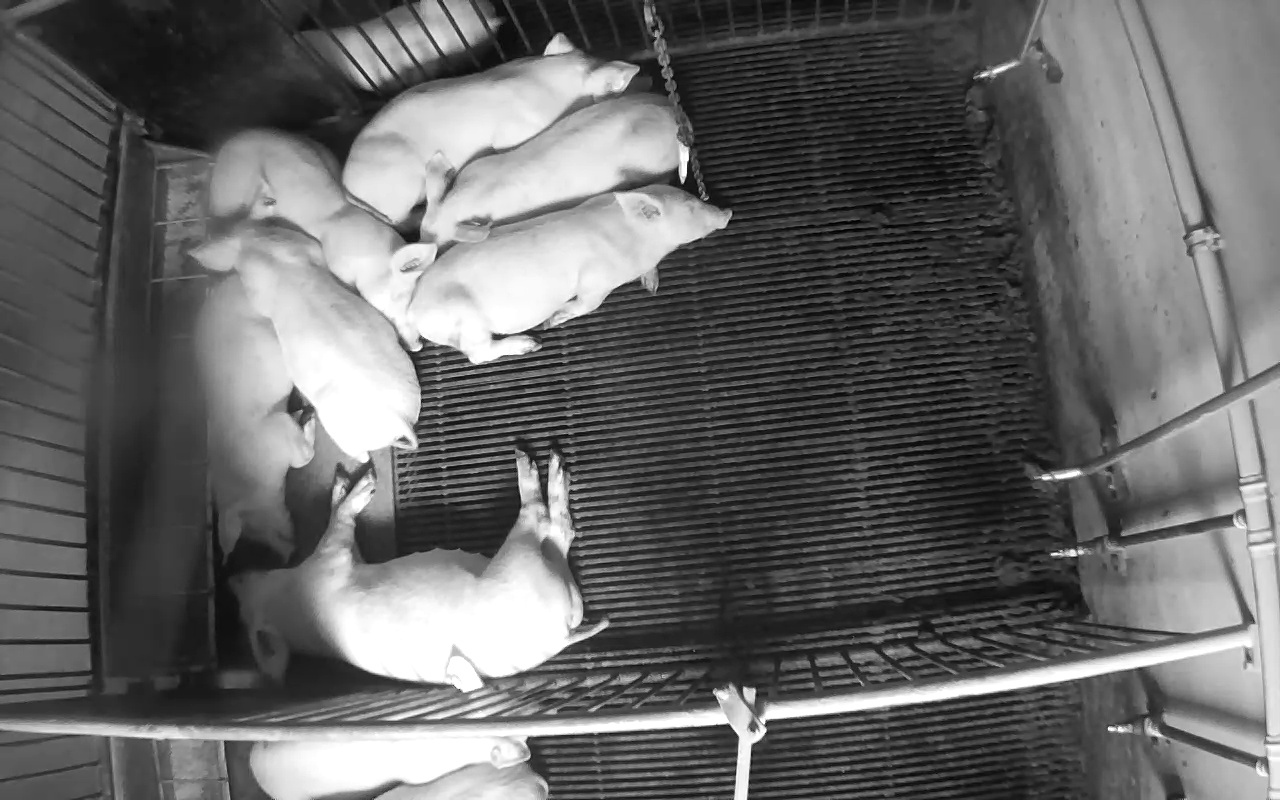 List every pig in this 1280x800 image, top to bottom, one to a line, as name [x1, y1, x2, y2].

pig [258, 2, 502, 110]
pig [342, 30, 655, 232]
pig [419, 93, 694, 257]
pig [209, 128, 439, 353]
pig [186, 176, 422, 464]
pig [405, 181, 733, 364]
pig [194, 274, 316, 562]
pig [229, 448, 610, 688]
pig [249, 656, 555, 799]
pig [369, 757, 550, 799]